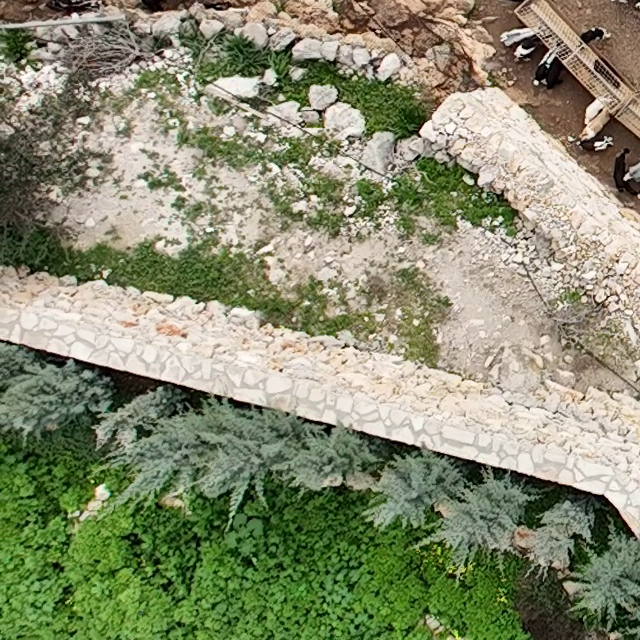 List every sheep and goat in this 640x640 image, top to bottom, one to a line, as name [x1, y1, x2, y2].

goat [46, 0, 104, 11]
goat [120, 0, 172, 11]
goat [634, 0, 639, 8]
goat [501, 23, 544, 47]
goat [578, 26, 611, 49]
goat [515, 31, 545, 60]
goat [533, 41, 563, 87]
goat [546, 46, 570, 90]
goat [595, 59, 620, 89]
goat [584, 91, 610, 125]
goat [580, 106, 616, 141]
goat [580, 137, 614, 152]
goat [623, 141, 639, 182]
goat [613, 148, 630, 190]